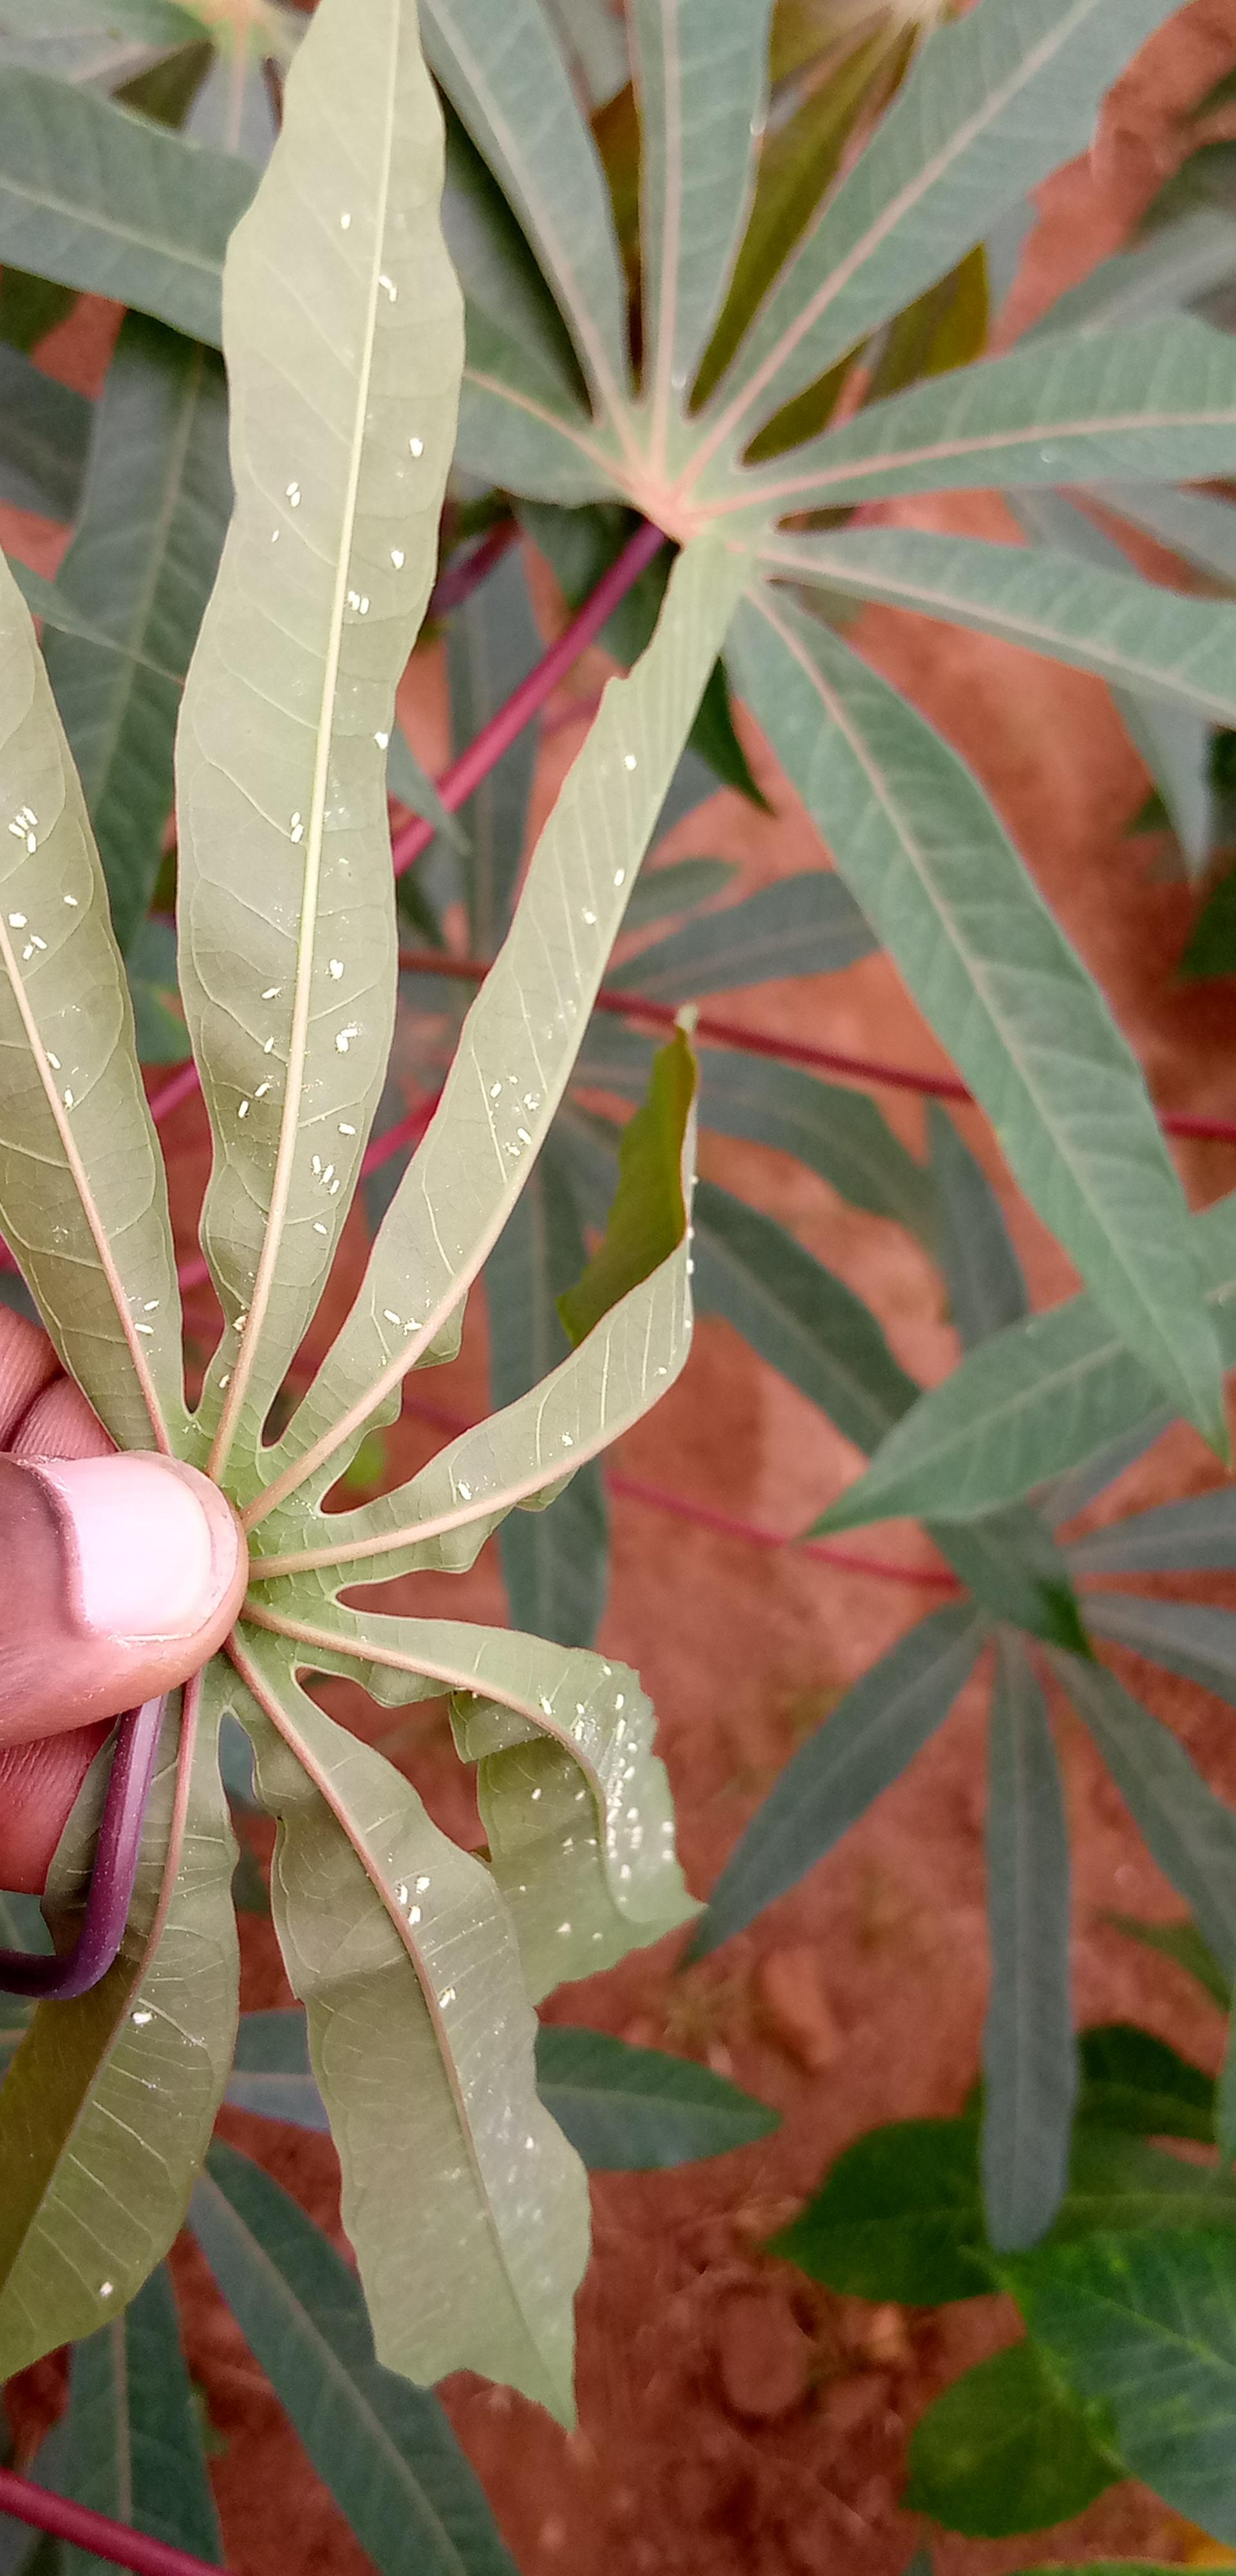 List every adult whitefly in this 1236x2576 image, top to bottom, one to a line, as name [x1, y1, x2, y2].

whitefly [332, 207, 354, 232]
whitefly [373, 268, 411, 306]
whitefly [373, 272, 407, 305]
whitefly [399, 431, 432, 461]
whitefly [278, 476, 313, 512]
whitefly [275, 480, 306, 509]
whitefly [271, 527, 288, 546]
whitefly [388, 540, 411, 580]
whitefly [341, 581, 379, 622]
whitefly [346, 587, 379, 621]
whitefly [373, 728, 395, 758]
whitefly [622, 744, 647, 773]
whitefly [1, 800, 55, 860]
whitefly [6, 802, 50, 855]
whitefly [284, 805, 309, 842]
whitefly [278, 810, 316, 845]
whitefly [599, 862, 635, 887]
whitefly [54, 884, 85, 912]
whitefly [575, 906, 599, 931]
whitefly [1, 907, 35, 933]
whitefly [19, 931, 54, 963]
whitefly [16, 931, 46, 969]
whitefly [317, 954, 355, 987]
whitefly [250, 979, 293, 1006]
whitefly [322, 1023, 364, 1054]
whitefly [331, 1025, 368, 1059]
whitefly [256, 1034, 285, 1061]
whitefly [37, 1041, 75, 1074]
whitefly [247, 1070, 288, 1106]
whitefly [480, 1070, 510, 1108]
whitefly [56, 1082, 86, 1114]
whitefly [232, 1094, 265, 1134]
whitefly [328, 1106, 362, 1142]
whitefly [512, 1120, 546, 1152]
whitefly [500, 1135, 534, 1174]
whitefly [301, 1143, 330, 1184]
whitefly [315, 1158, 357, 1200]
whitefly [312, 1215, 342, 1238]
whitefly [142, 1295, 168, 1318]
whitefly [375, 1300, 415, 1336]
whitefly [227, 1307, 286, 1340]
whitefly [222, 1309, 265, 1342]
whitefly [405, 1317, 435, 1342]
whitefly [131, 1318, 167, 1351]
whitefly [651, 1358, 689, 1380]
whitefly [212, 1366, 240, 1396]
whitefly [557, 1428, 587, 1456]
whitefly [448, 1474, 480, 1515]
whitefly [593, 1653, 626, 1687]
whitefly [527, 1688, 560, 1714]
whitefly [610, 1689, 632, 1718]
whitefly [570, 1695, 598, 1714]
whitefly [565, 1710, 593, 1741]
whitefly [603, 1711, 633, 1748]
whitefly [607, 1776, 629, 1843]
whitefly [518, 1784, 552, 1803]
whitefly [572, 1784, 590, 1802]
whitefly [622, 1802, 651, 1857]
whitefly [657, 1817, 683, 1841]
whitefly [557, 1831, 579, 1861]
whitefly [657, 1848, 679, 1864]
whitefly [615, 1859, 639, 1888]
whitefly [406, 1864, 435, 1889]
whitefly [391, 1875, 424, 1913]
whitefly [400, 1897, 429, 1931]
whitefly [554, 1909, 578, 1939]
whitefly [430, 1985, 476, 2018]
whitefly [120, 2000, 164, 2026]
whitefly [89, 2276, 126, 2301]